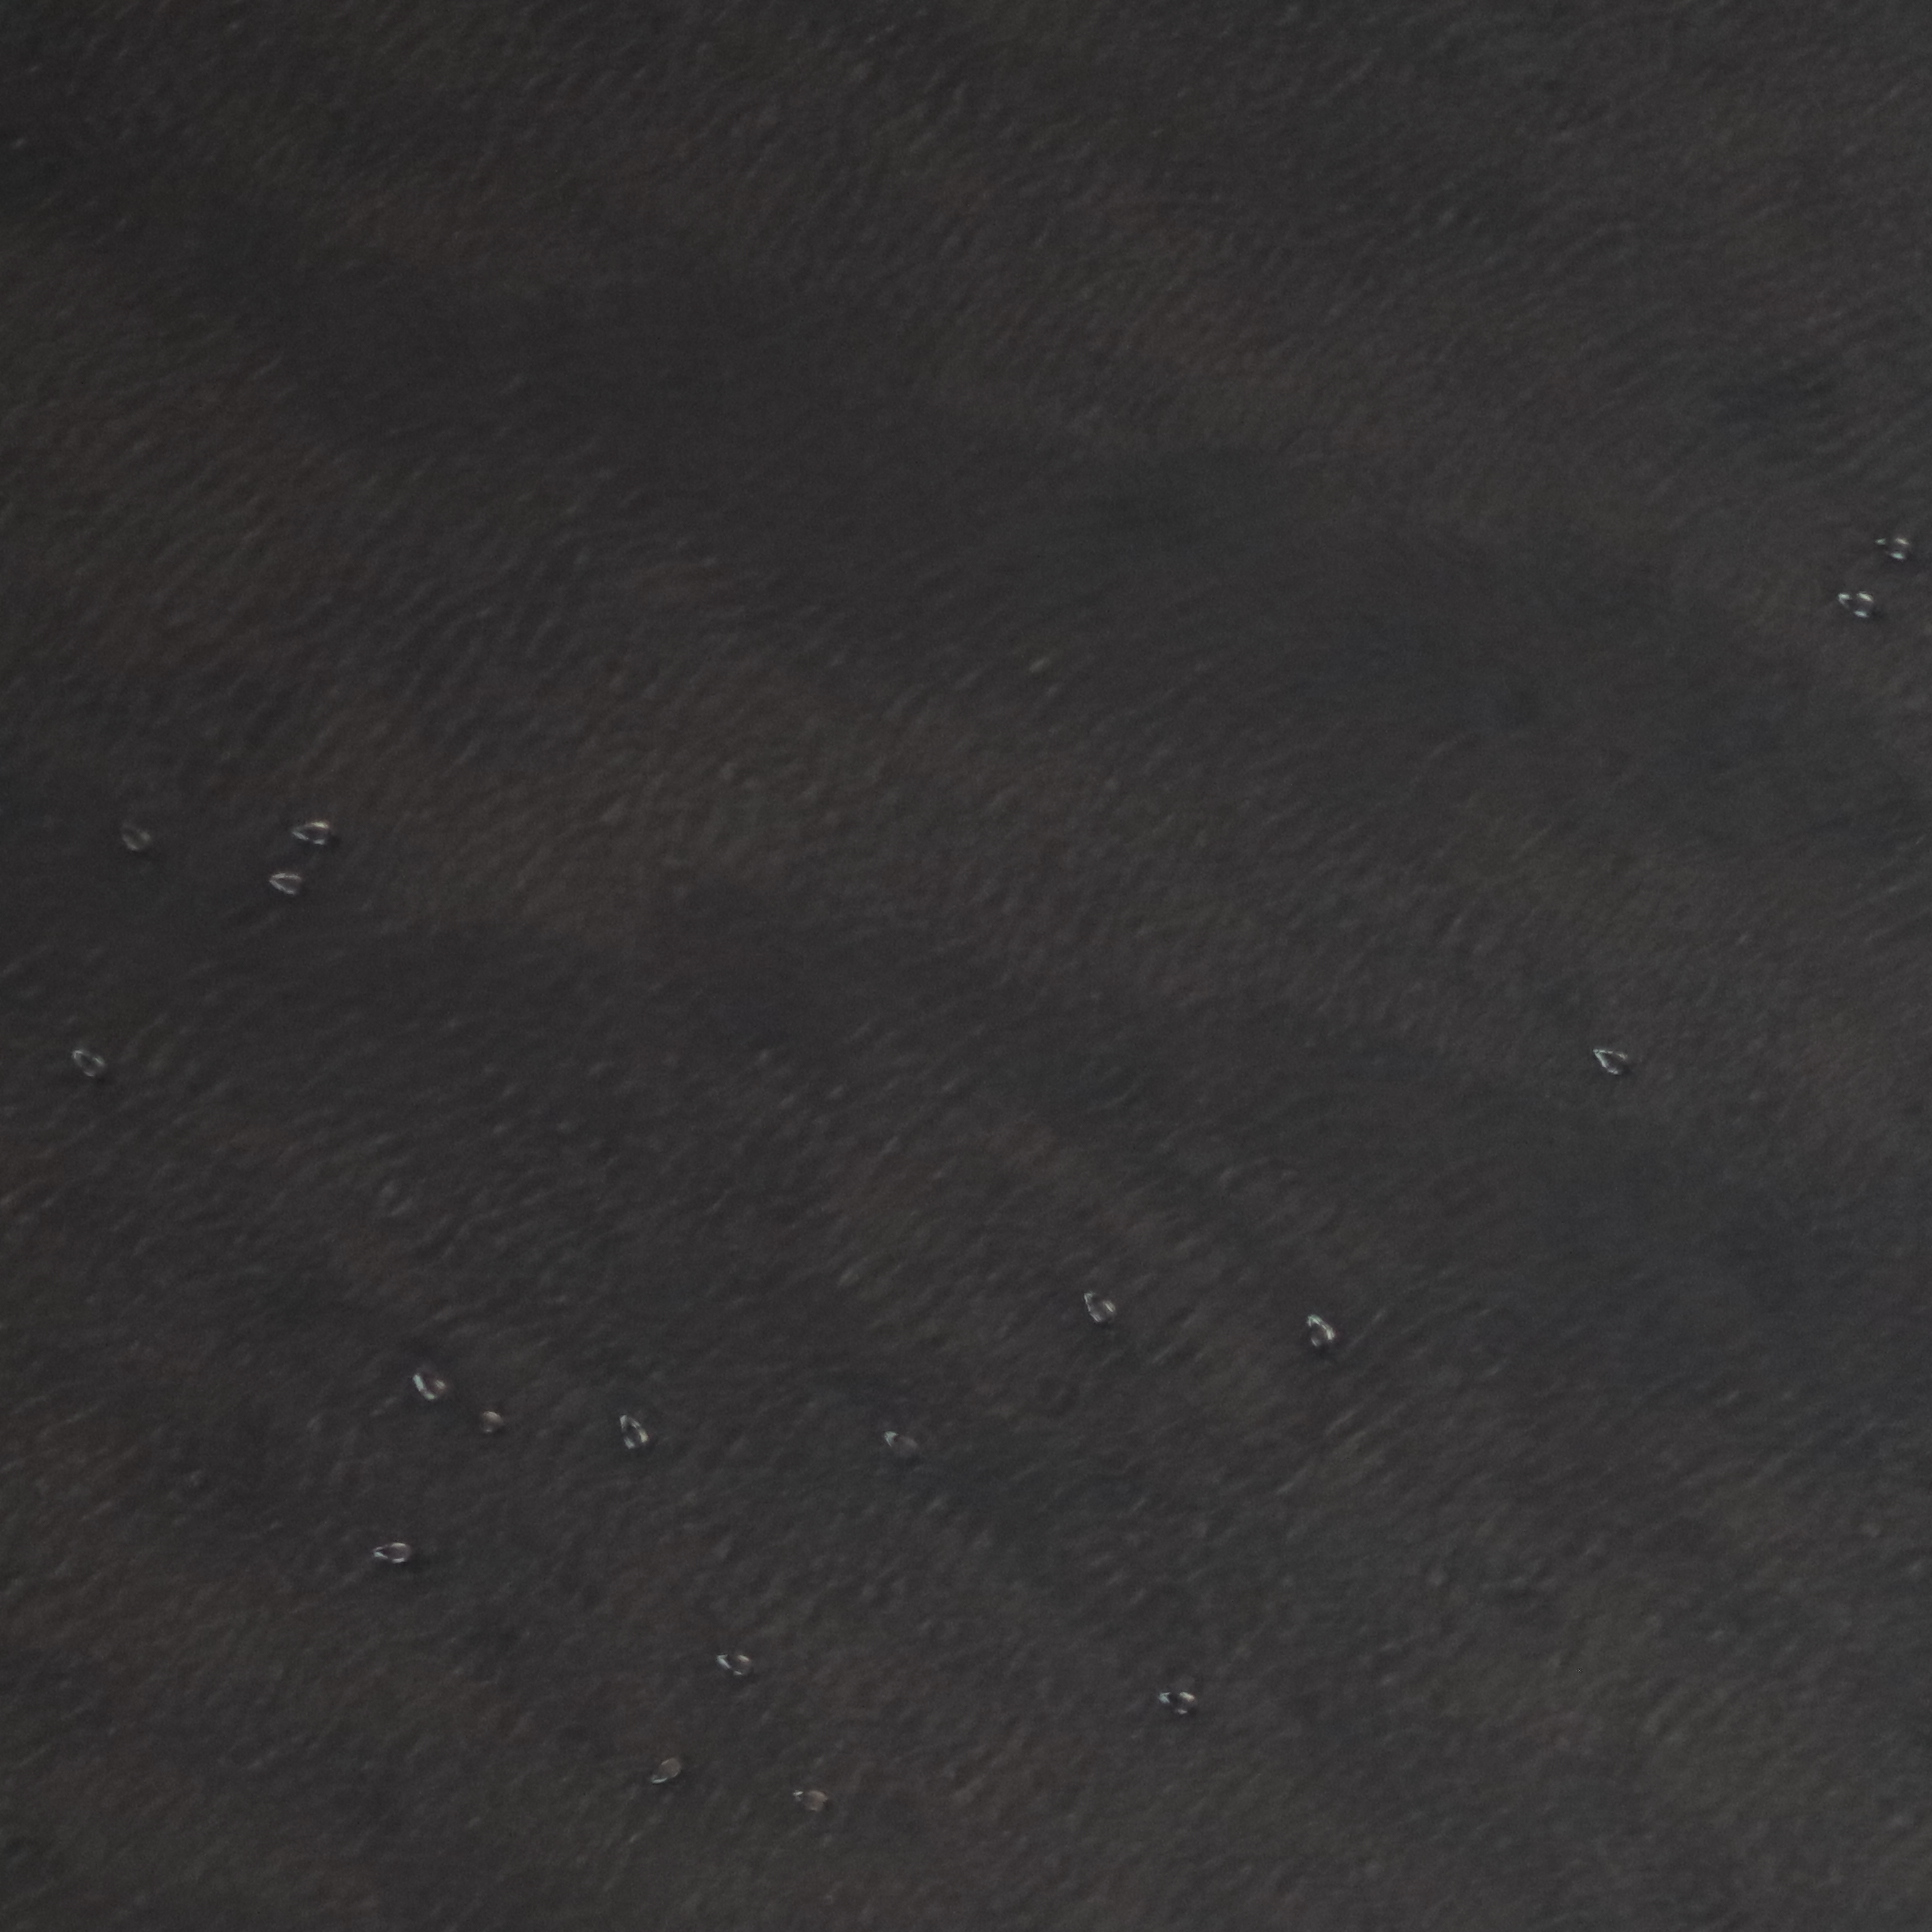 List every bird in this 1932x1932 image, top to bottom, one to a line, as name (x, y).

brant (1896, 548)
brant (1860, 604)
brant (316, 833)
brant (138, 841)
brant (292, 885)
brant (1615, 1063)
brant (92, 1066)
brant (1100, 1308)
brant (1321, 1334)
brant (431, 1388)
brant (494, 1421)
brant (634, 1431)
brant (903, 1449)
brant (397, 1552)
brant (739, 1663)
brant (1182, 1701)
brant (666, 1772)
brant (816, 1801)